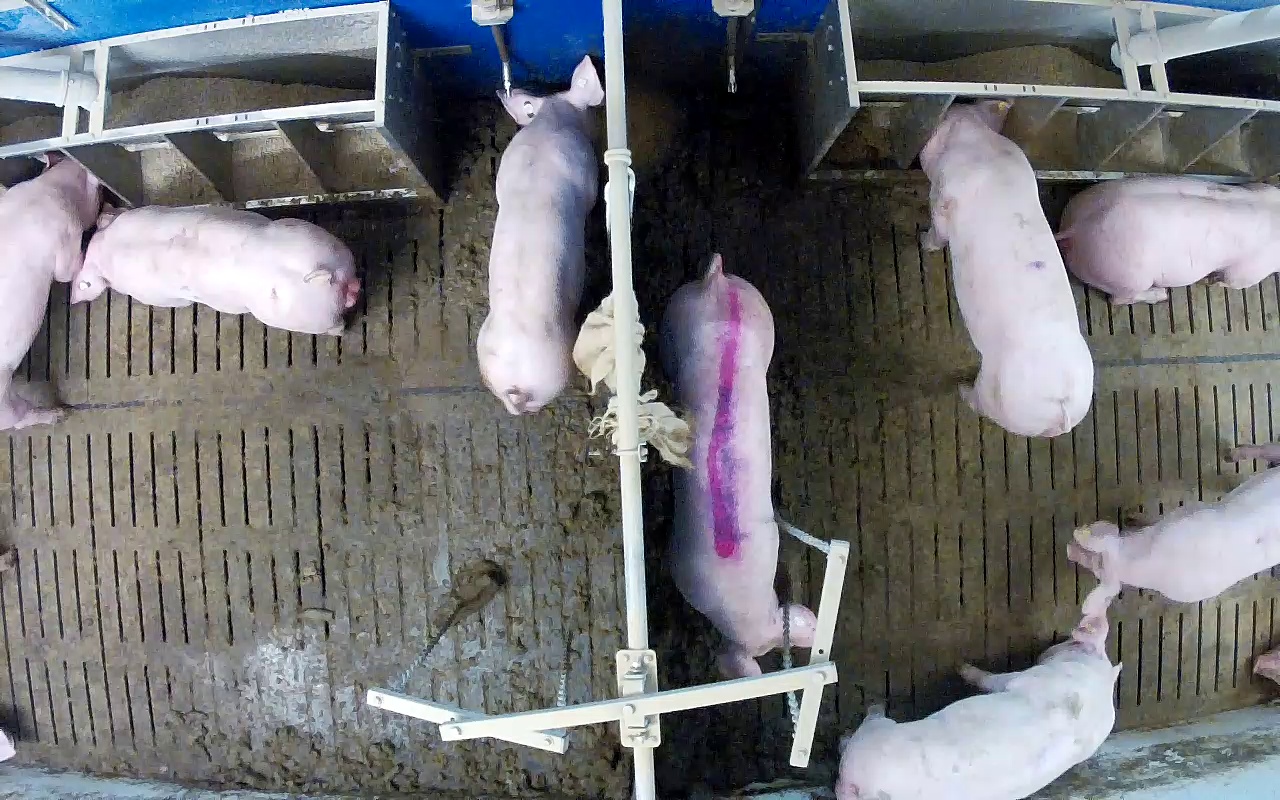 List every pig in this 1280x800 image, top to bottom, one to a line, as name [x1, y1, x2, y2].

pig [474, 53, 605, 416]
pig [918, 101, 1094, 443]
pig [0, 152, 105, 433]
pig [1053, 174, 1279, 303]
pig [69, 202, 362, 338]
pig [664, 250, 819, 680]
pig [1064, 440, 1279, 619]
pig [830, 618, 1122, 799]